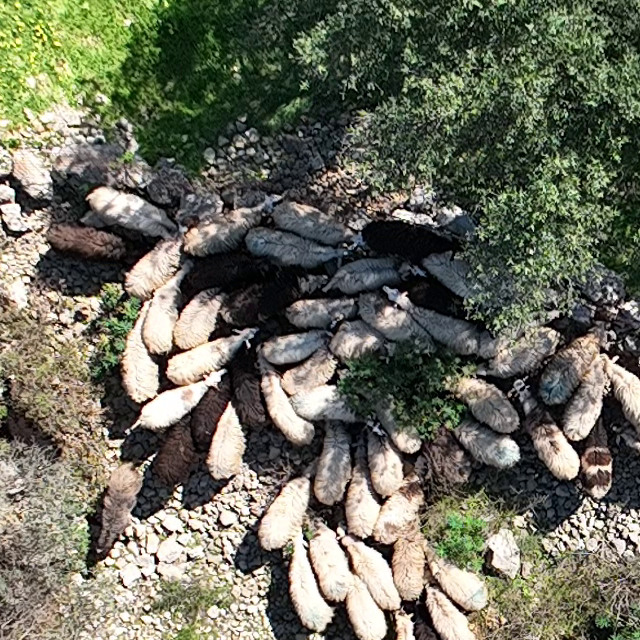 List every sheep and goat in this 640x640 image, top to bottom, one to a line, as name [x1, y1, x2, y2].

sheep [87, 186, 179, 240]
sheep [184, 194, 278, 257]
sheep [270, 195, 353, 245]
sheep [361, 220, 466, 258]
sheep [47, 224, 140, 262]
sheep [246, 228, 352, 266]
sheep [125, 238, 183, 298]
sheep [424, 254, 555, 302]
sheep [181, 256, 241, 296]
sheep [322, 256, 426, 292]
sheep [142, 259, 193, 355]
sheep [225, 273, 327, 320]
sheep [174, 285, 233, 348]
sheep [381, 285, 480, 357]
sheep [355, 292, 414, 341]
sheep [123, 298, 159, 404]
sheep [285, 299, 359, 328]
sheep [475, 311, 559, 357]
sheep [486, 320, 564, 379]
sheep [331, 321, 384, 359]
sheep [540, 324, 605, 404]
sheep [166, 328, 258, 386]
sheep [255, 328, 333, 364]
sheep [564, 331, 617, 441]
sheep [282, 345, 335, 394]
sheep [602, 354, 639, 436]
sheep [255, 355, 316, 447]
sheep [139, 367, 226, 427]
sheep [232, 374, 266, 429]
sheep [190, 376, 231, 451]
sheep [443, 376, 520, 434]
sheep [511, 378, 581, 482]
sheep [290, 384, 388, 436]
sheep [377, 396, 422, 453]
sheep [205, 401, 247, 479]
sheep [153, 412, 192, 485]
sheep [583, 415, 614, 498]
sheep [443, 419, 520, 468]
sheep [313, 420, 352, 507]
sheep [608, 421, 639, 475]
sheep [345, 435, 382, 540]
sheep [418, 436, 472, 482]
sheep [374, 459, 427, 546]
sheep [94, 462, 144, 551]
sheep [256, 473, 310, 551]
sheep [308, 517, 350, 603]
sheep [336, 526, 402, 612]
sheep [393, 531, 427, 603]
sheep [290, 534, 336, 632]
sheep [421, 540, 490, 613]
sheep [421, 571, 473, 639]
sheep [344, 573, 388, 639]
sheep [390, 610, 431, 639]
sheep [414, 614, 457, 639]